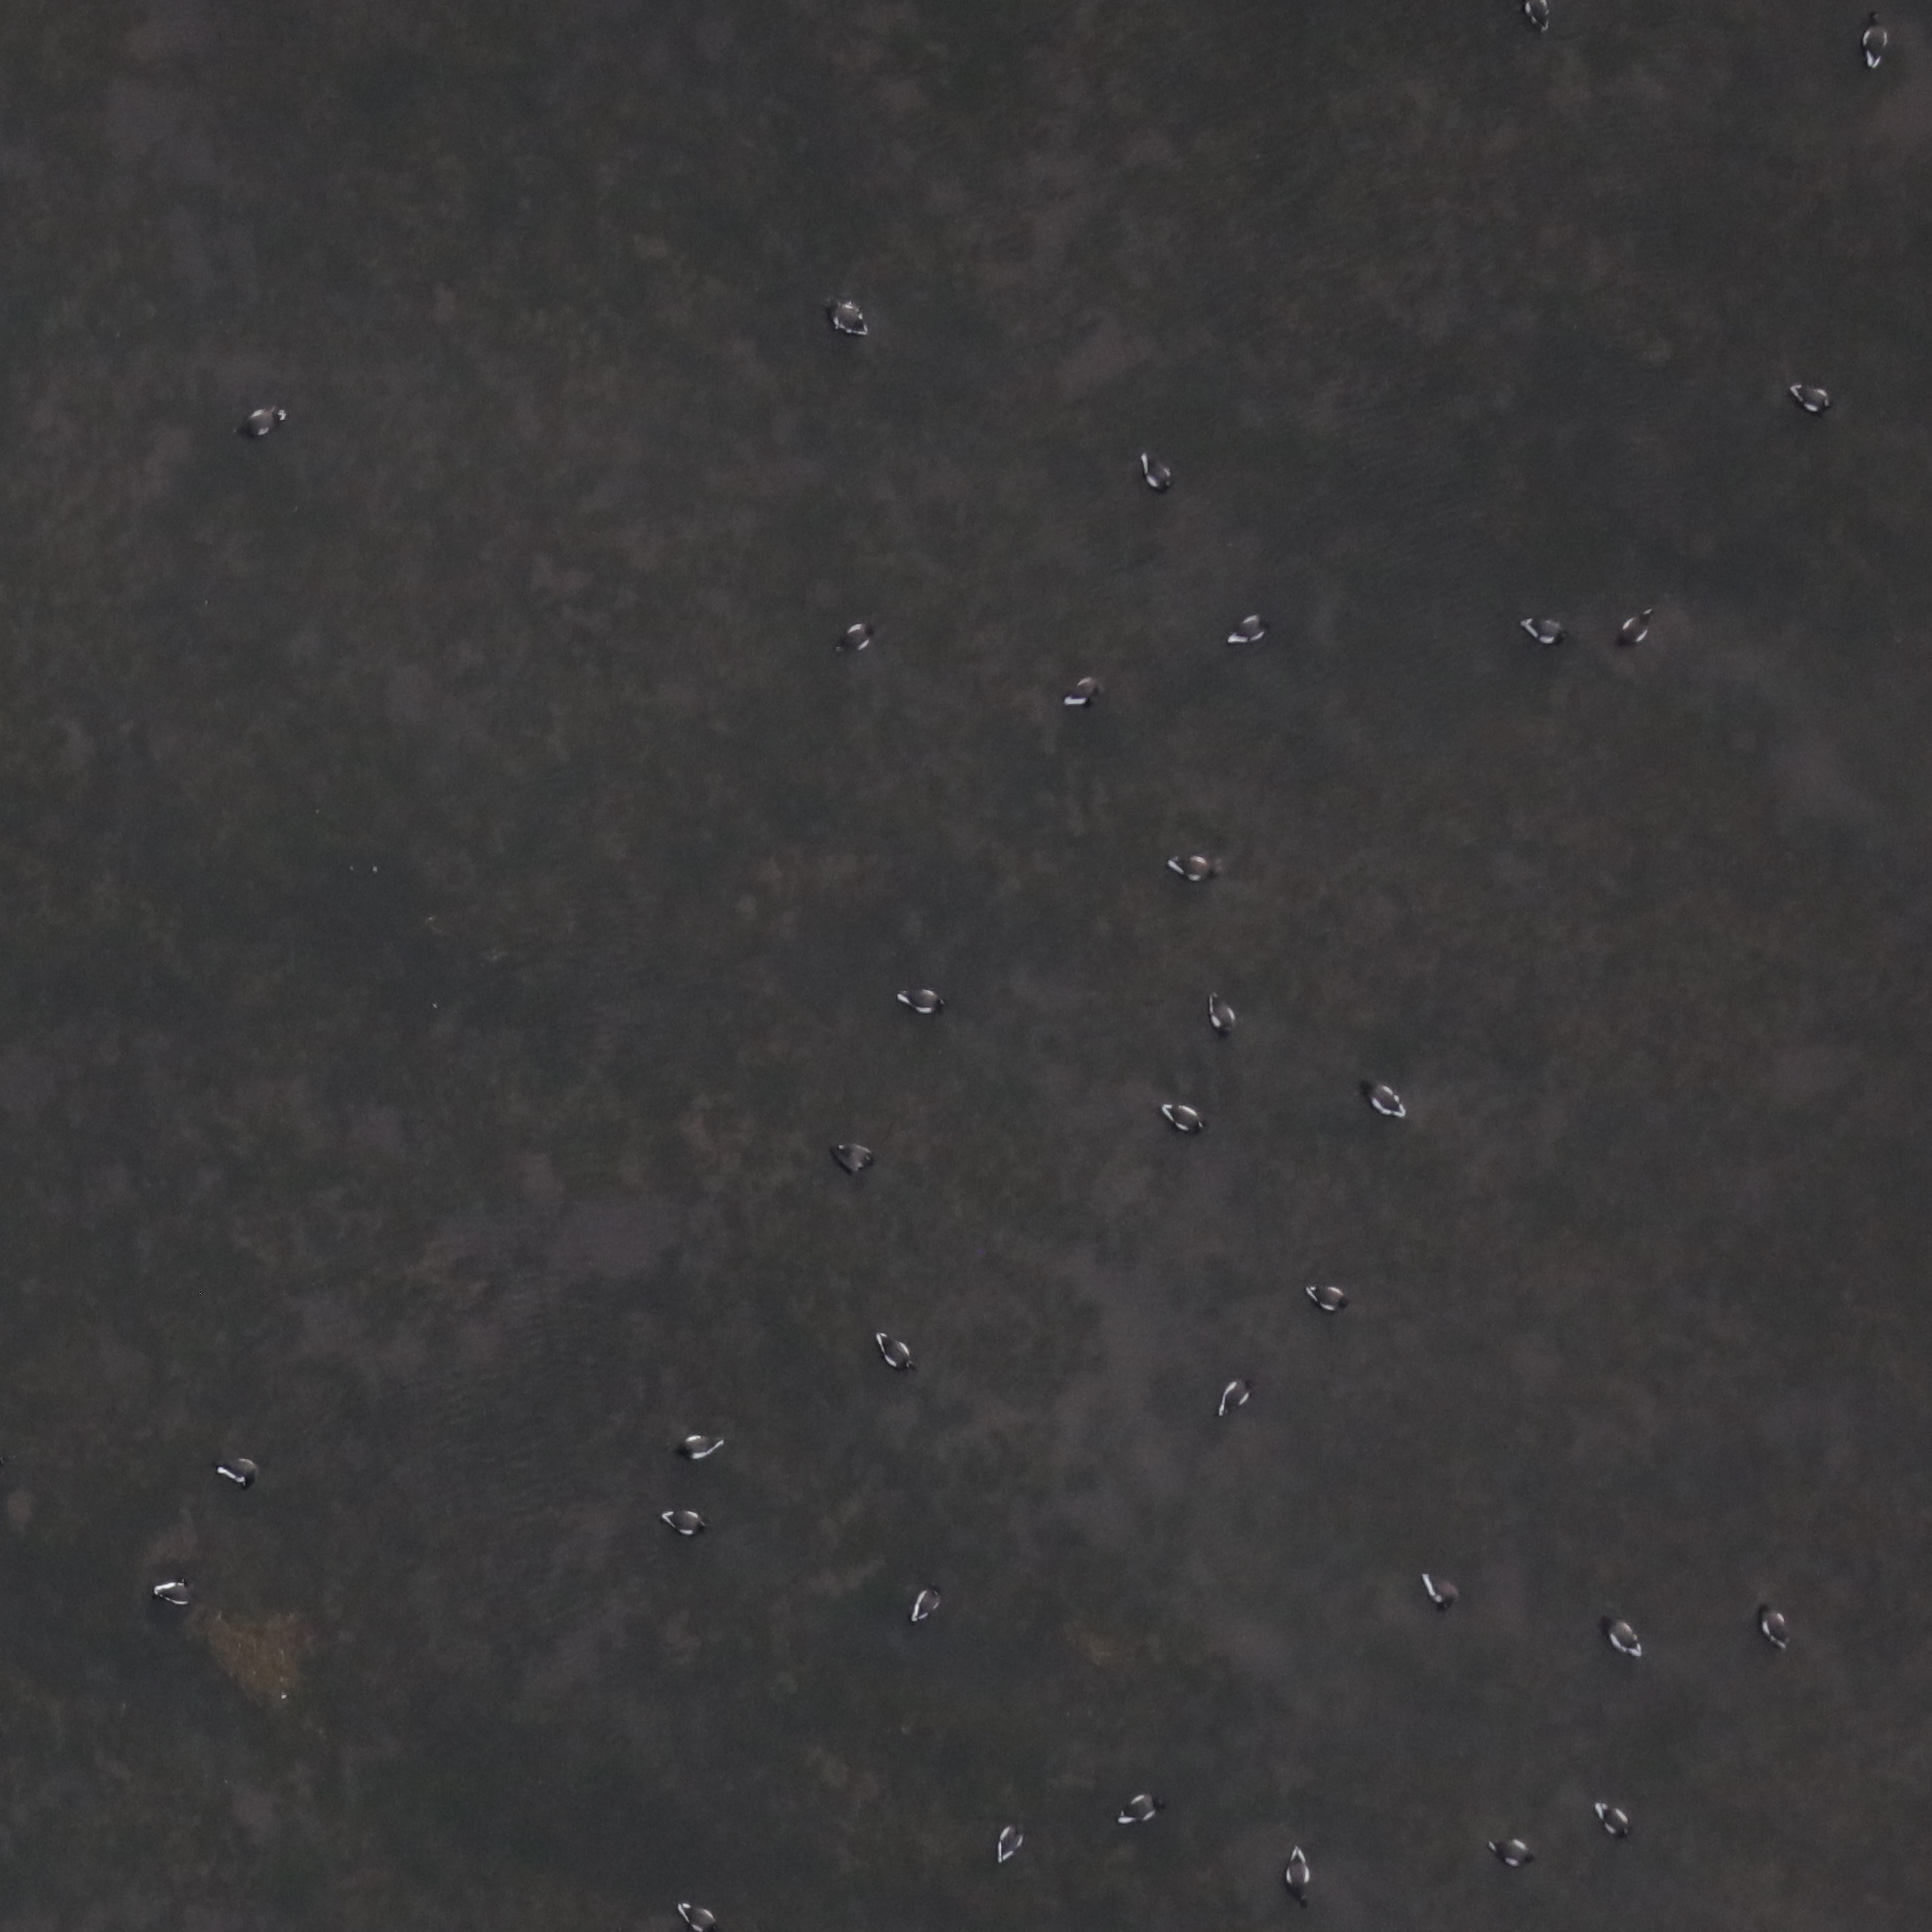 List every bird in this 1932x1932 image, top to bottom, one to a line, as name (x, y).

brant (1537, 15)
brant (1875, 46)
brant (848, 317)
brant (1809, 398)
brant (264, 421)
brant (1155, 472)
brant (1633, 628)
brant (1248, 631)
brant (1545, 631)
brant (856, 638)
brant (1083, 693)
brant (1195, 868)
brant (921, 1001)
brant (1223, 1015)
brant (1383, 1097)
brant (1184, 1117)
brant (854, 1156)
brant (1329, 1298)
brant (896, 1352)
brant (1233, 1396)
brant (700, 1446)
brant (241, 1472)
brant (684, 1522)
brant (174, 1592)
brant (1442, 1593)
brant (927, 1602)
brant (1774, 1624)
brant (1623, 1637)
brant (1141, 1809)
brant (1613, 1821)
brant (1010, 1840)
brant (1513, 1854)
brant (1298, 1871)
brant (700, 1920)